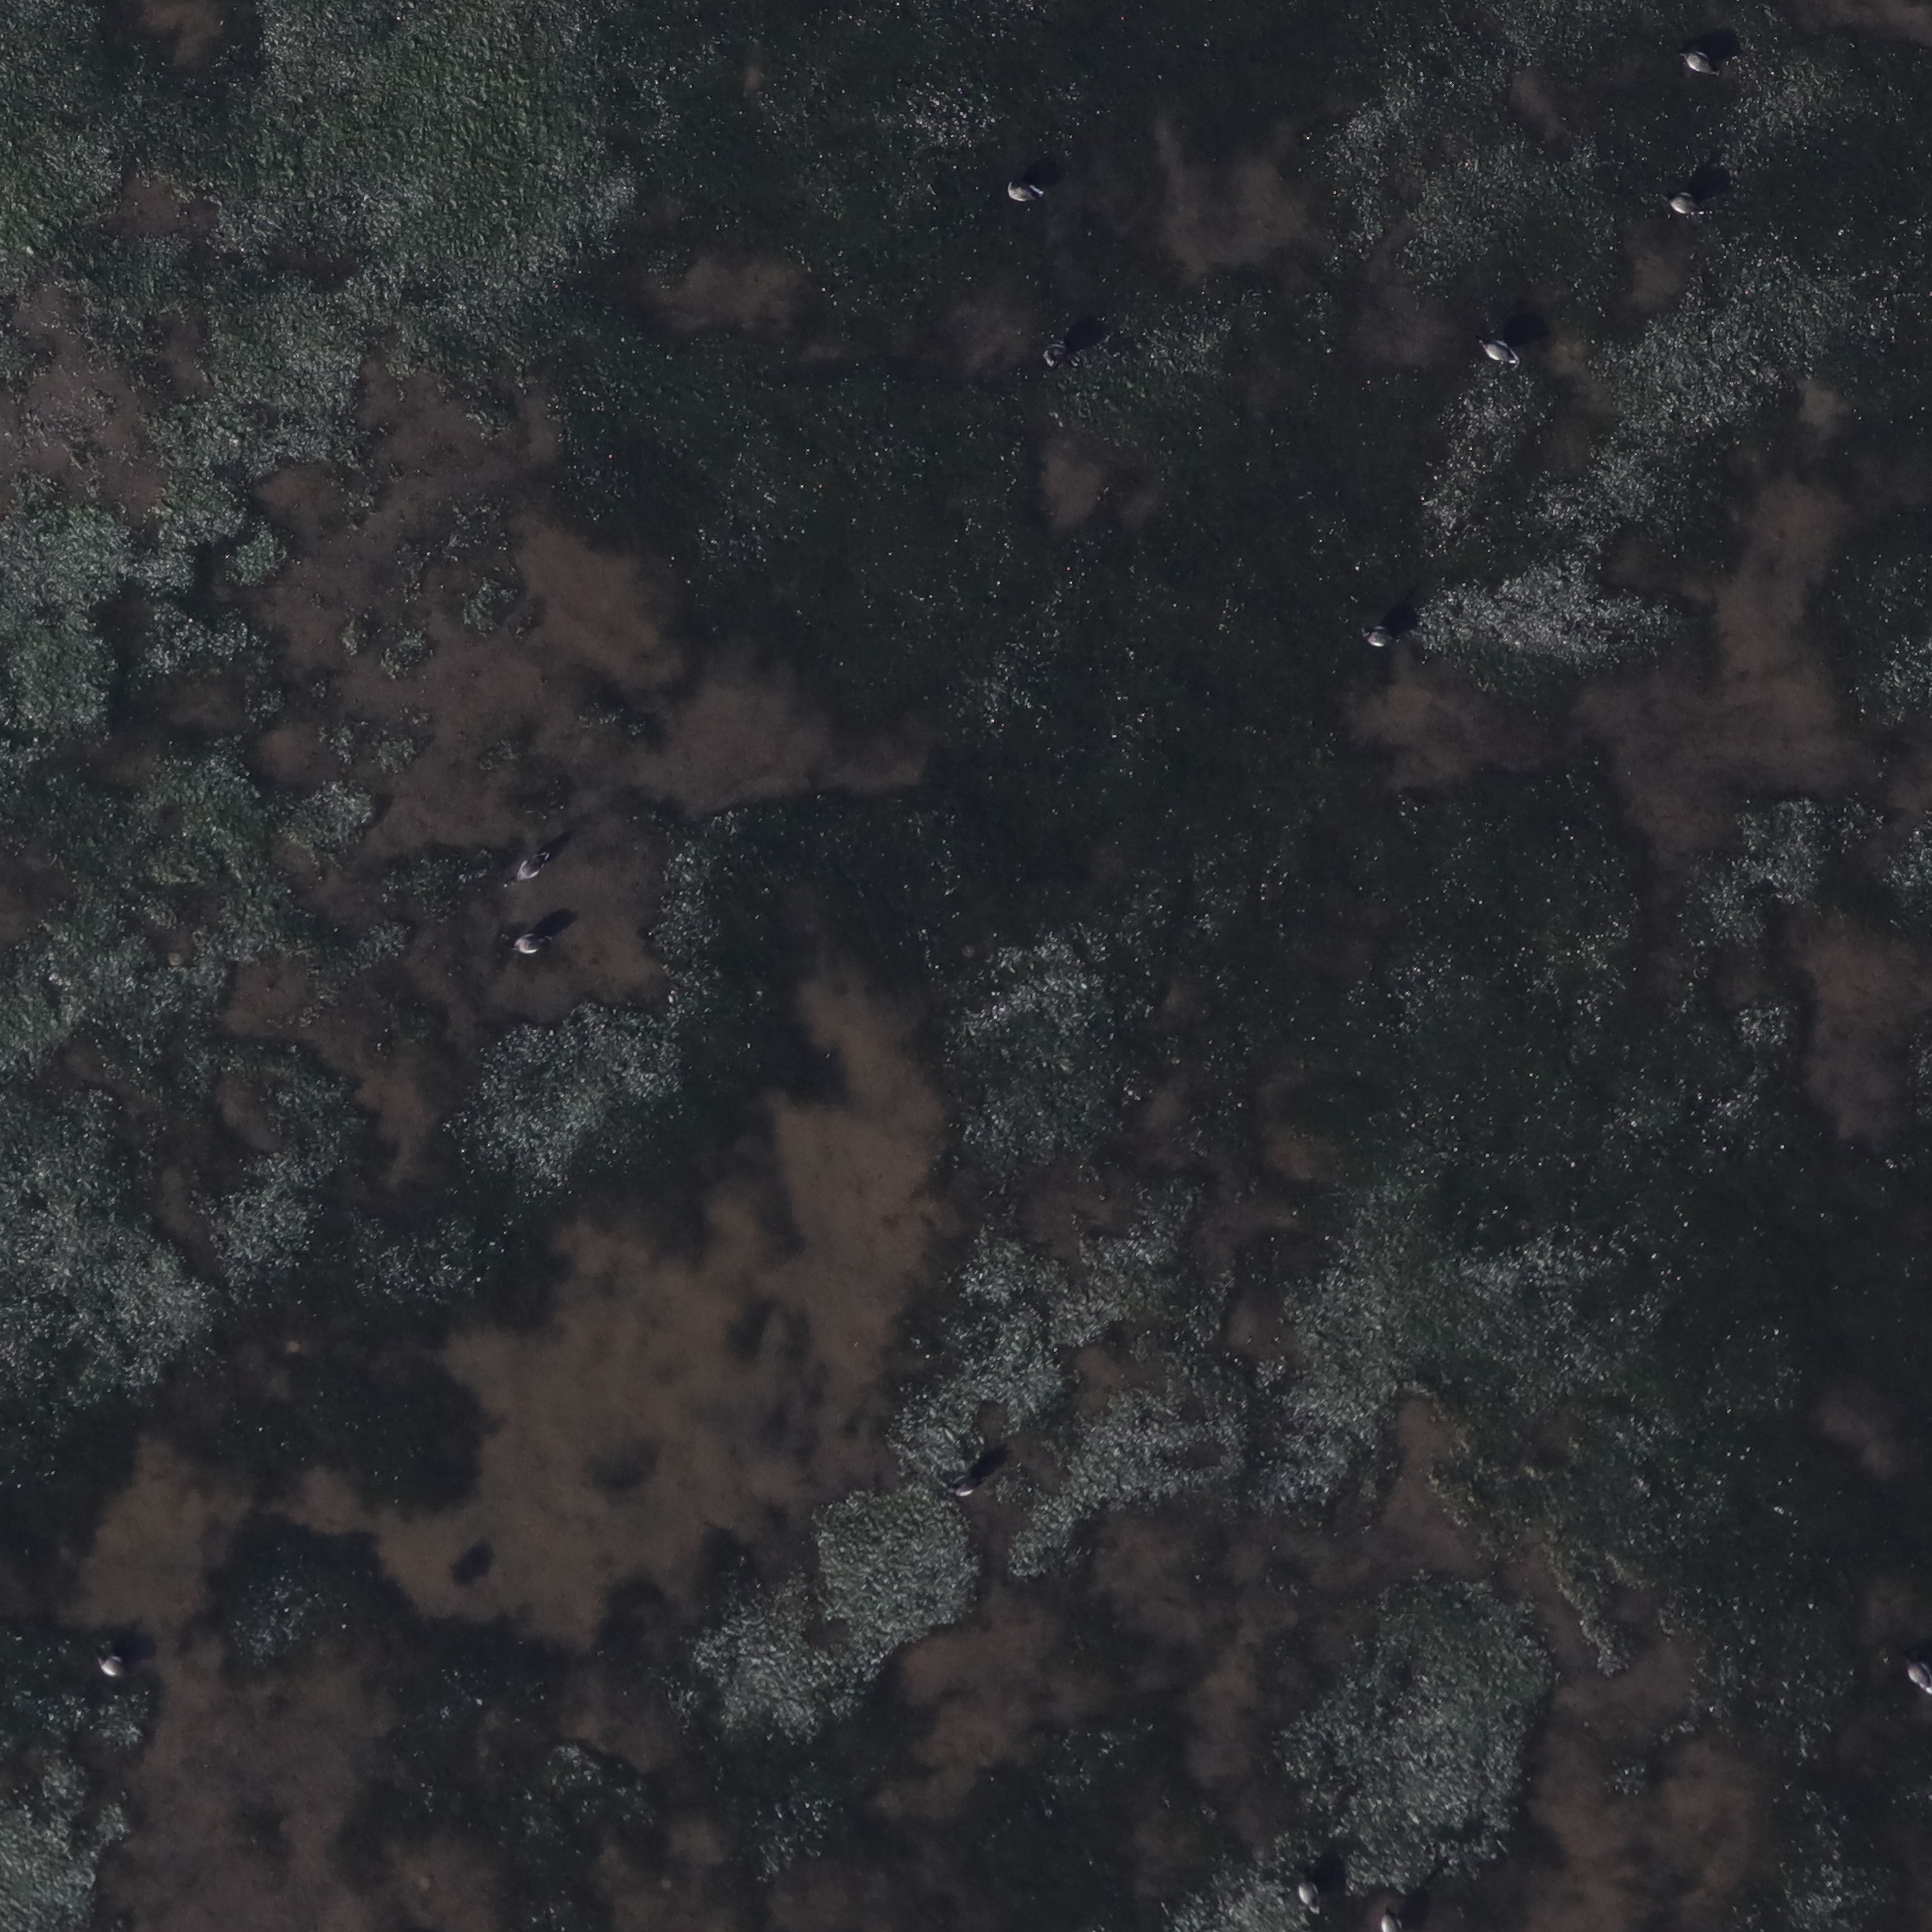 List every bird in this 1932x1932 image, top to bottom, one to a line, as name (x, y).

brant (1698, 63)
brant (1023, 191)
brant (1684, 203)
brant (1496, 349)
brant (1057, 354)
brant (1378, 635)
brant (529, 868)
brant (527, 942)
brant (113, 1660)
brant (1922, 1674)
brant (1308, 1893)
brant (1393, 1929)